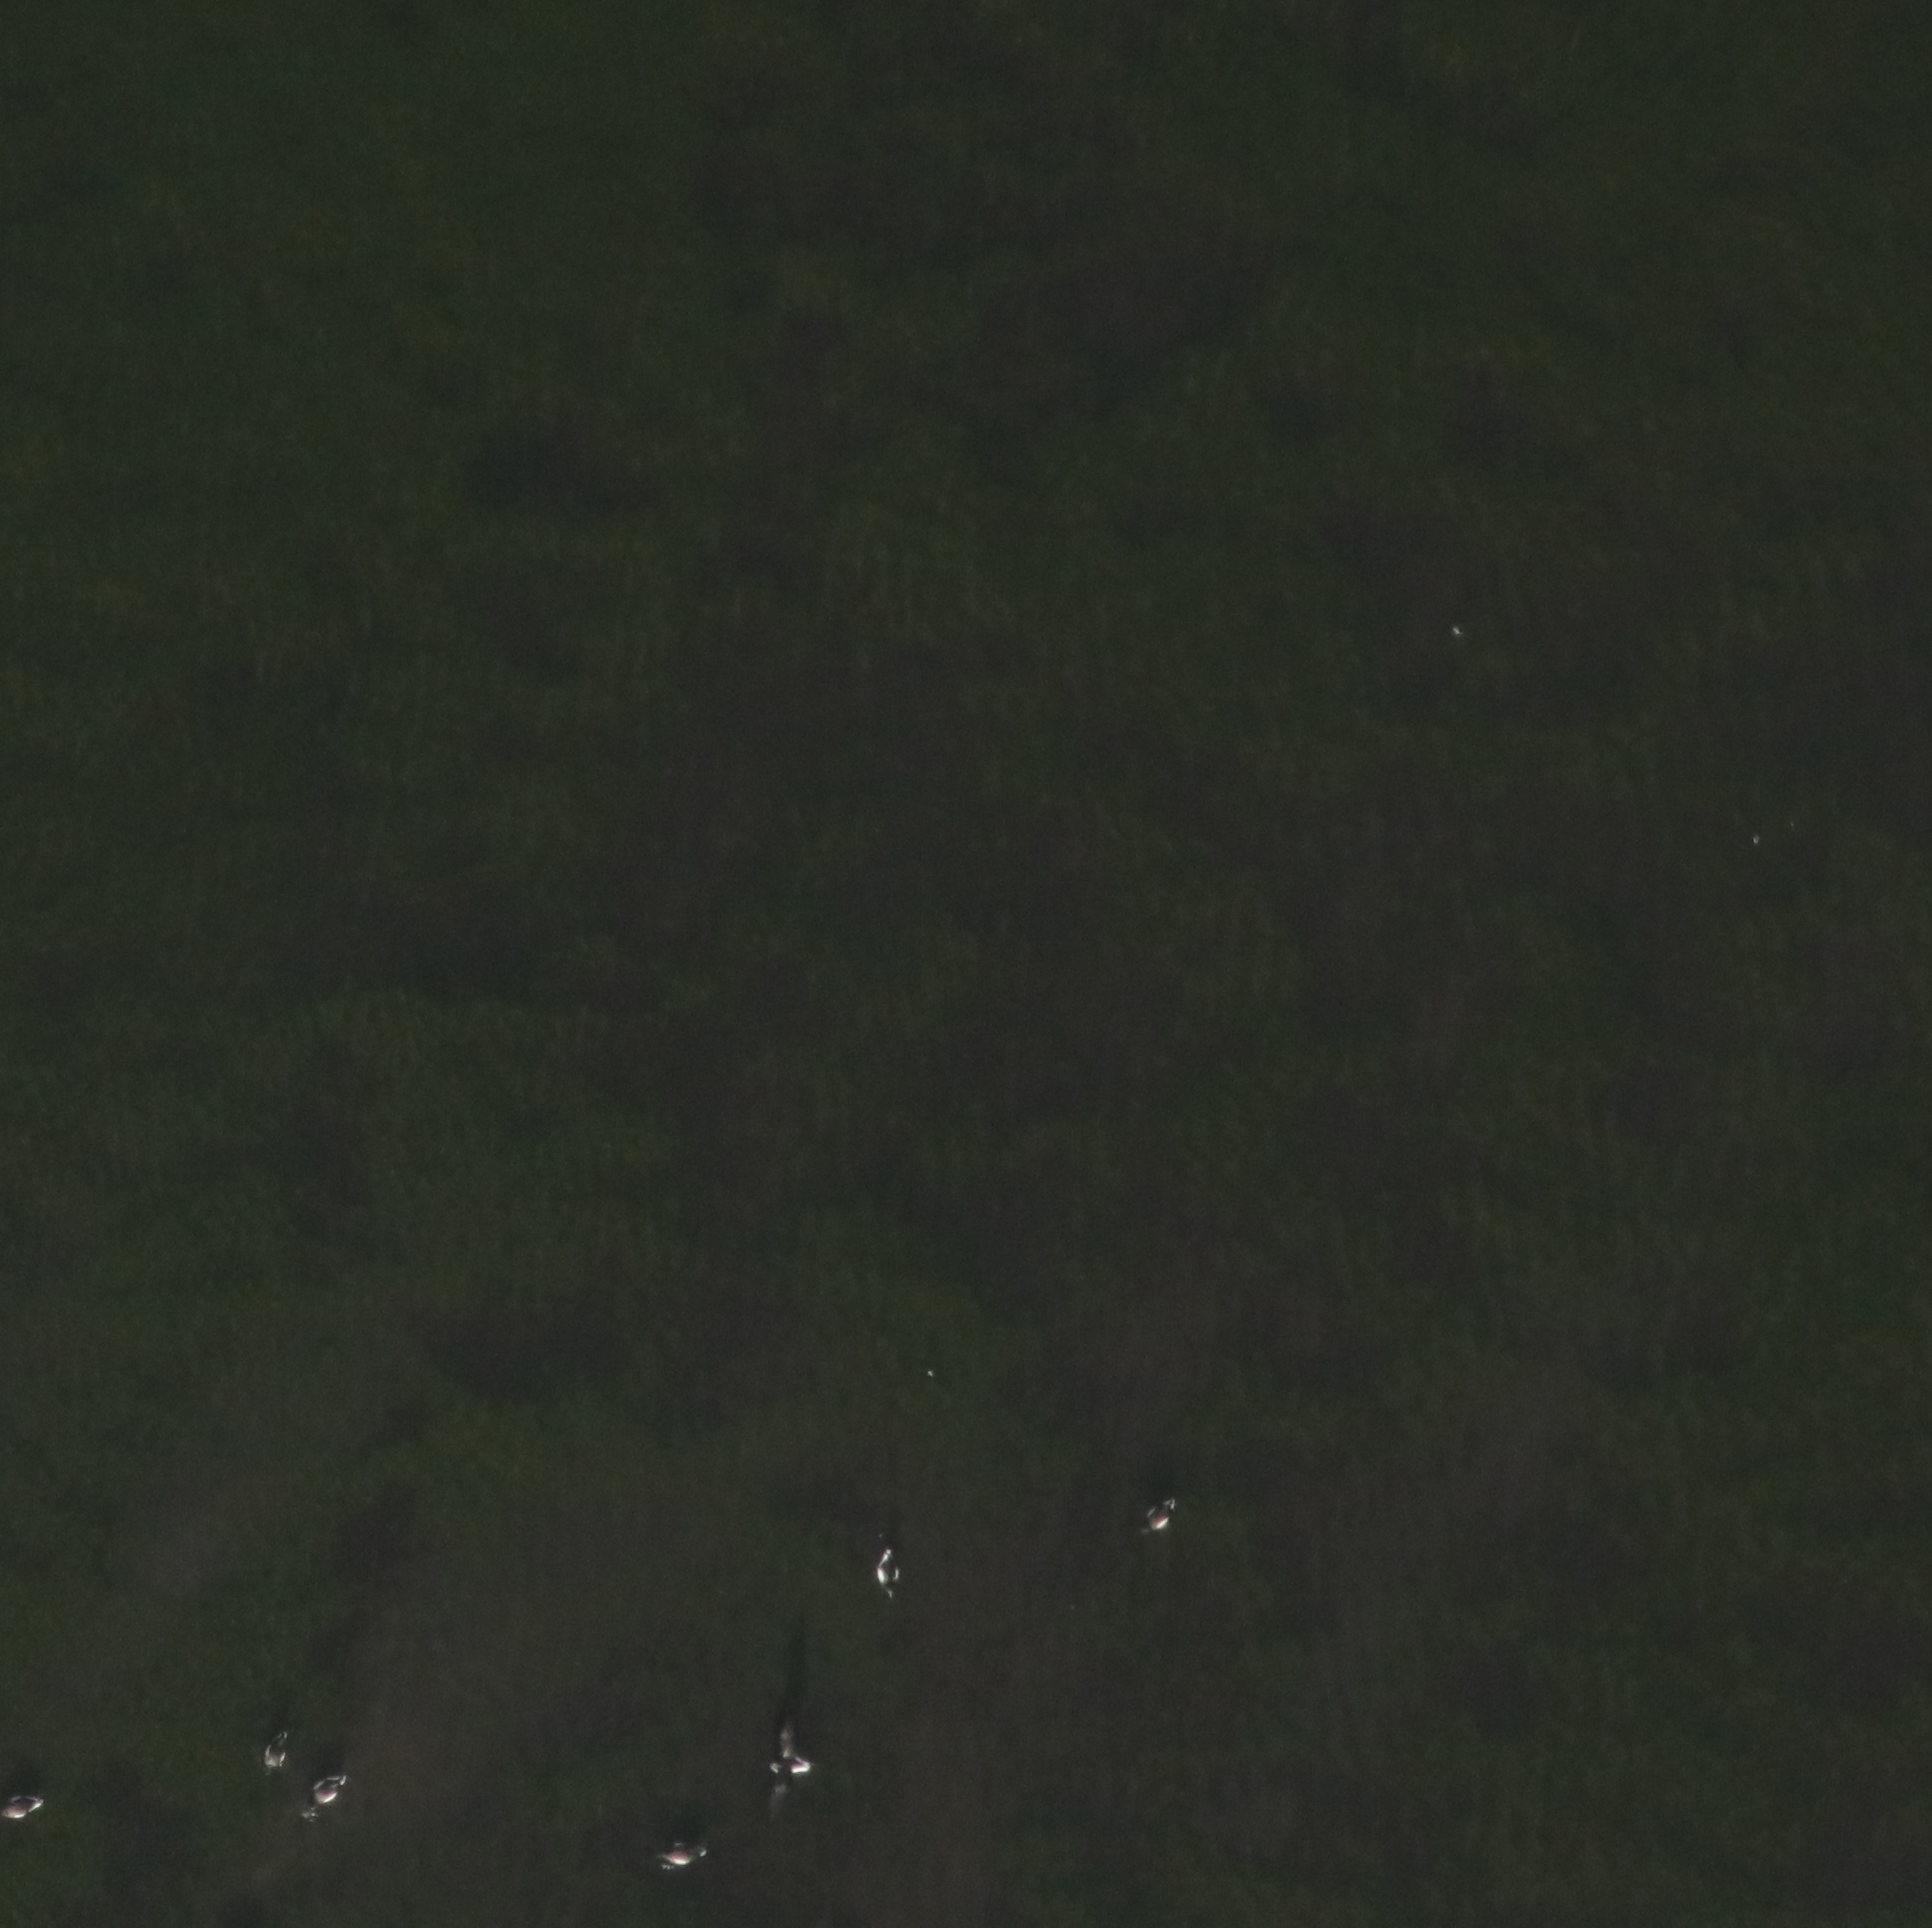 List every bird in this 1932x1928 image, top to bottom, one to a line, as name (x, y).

brant (1158, 1515)
brant (889, 1570)
brant (272, 1755)
brant (789, 1769)
brant (324, 1789)
brant (19, 1805)
brant (679, 1855)